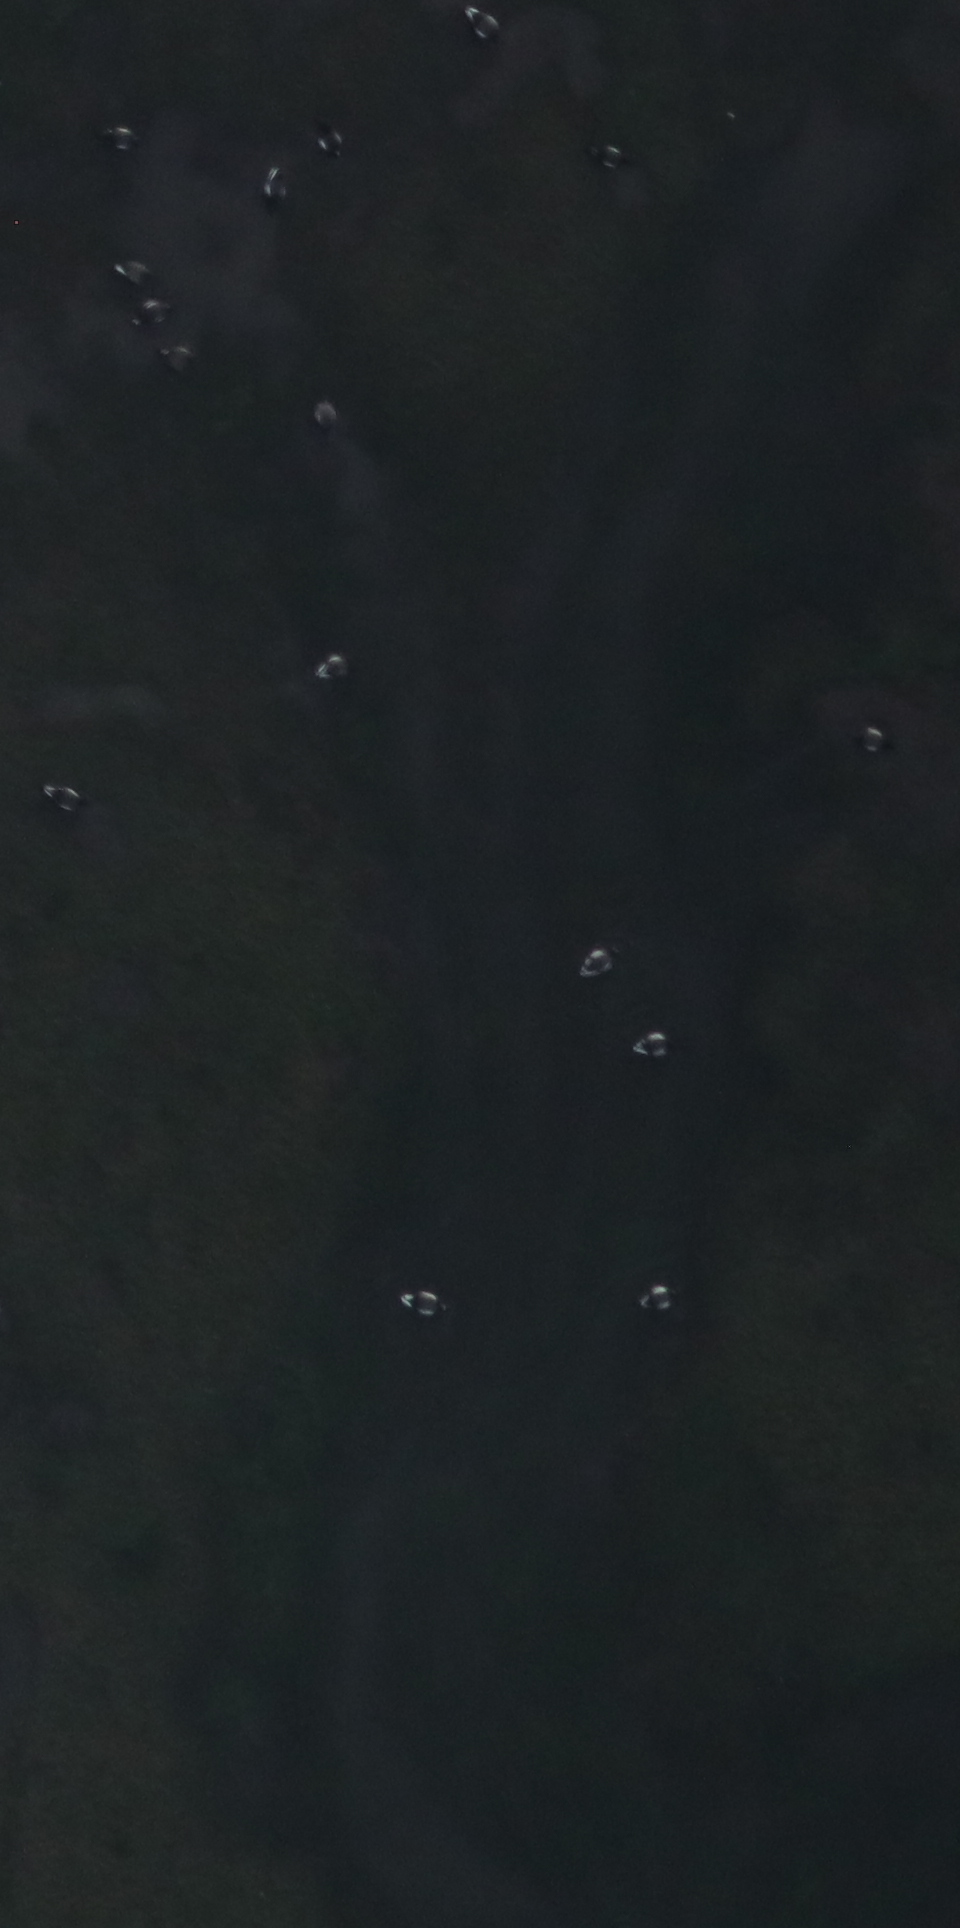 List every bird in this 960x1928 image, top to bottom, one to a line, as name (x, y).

brant (483, 24)
brant (326, 138)
brant (121, 139)
brant (609, 157)
brant (278, 188)
brant (128, 270)
brant (152, 315)
brant (184, 362)
brant (324, 414)
brant (332, 663)
brant (877, 742)
brant (64, 799)
brant (598, 961)
brant (653, 1045)
brant (664, 1299)
brant (425, 1304)